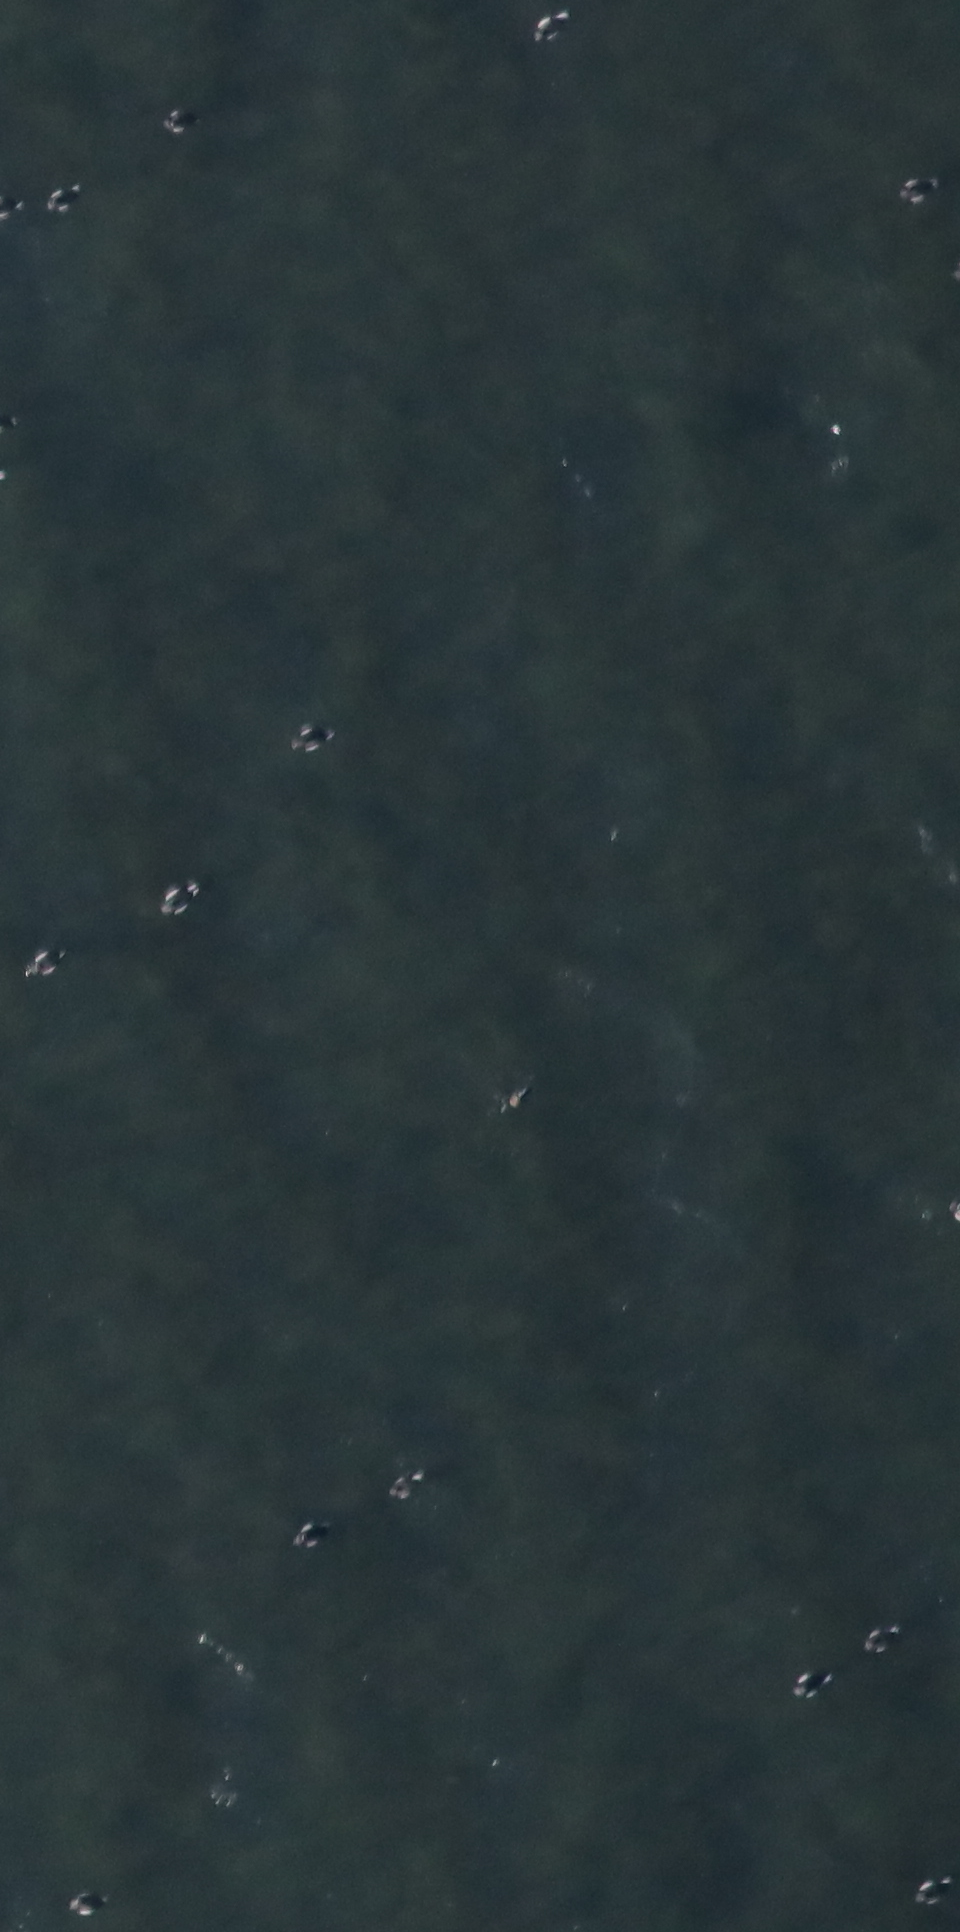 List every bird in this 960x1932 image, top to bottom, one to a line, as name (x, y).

brant (553, 27)
brant (183, 123)
brant (916, 192)
brant (65, 200)
brant (0, 205)
brant (0, 425)
brant (314, 739)
brant (177, 899)
brant (44, 964)
brant (406, 1484)
brant (316, 1533)
brant (883, 1640)
brant (809, 1682)
brant (934, 1891)
brant (84, 1905)